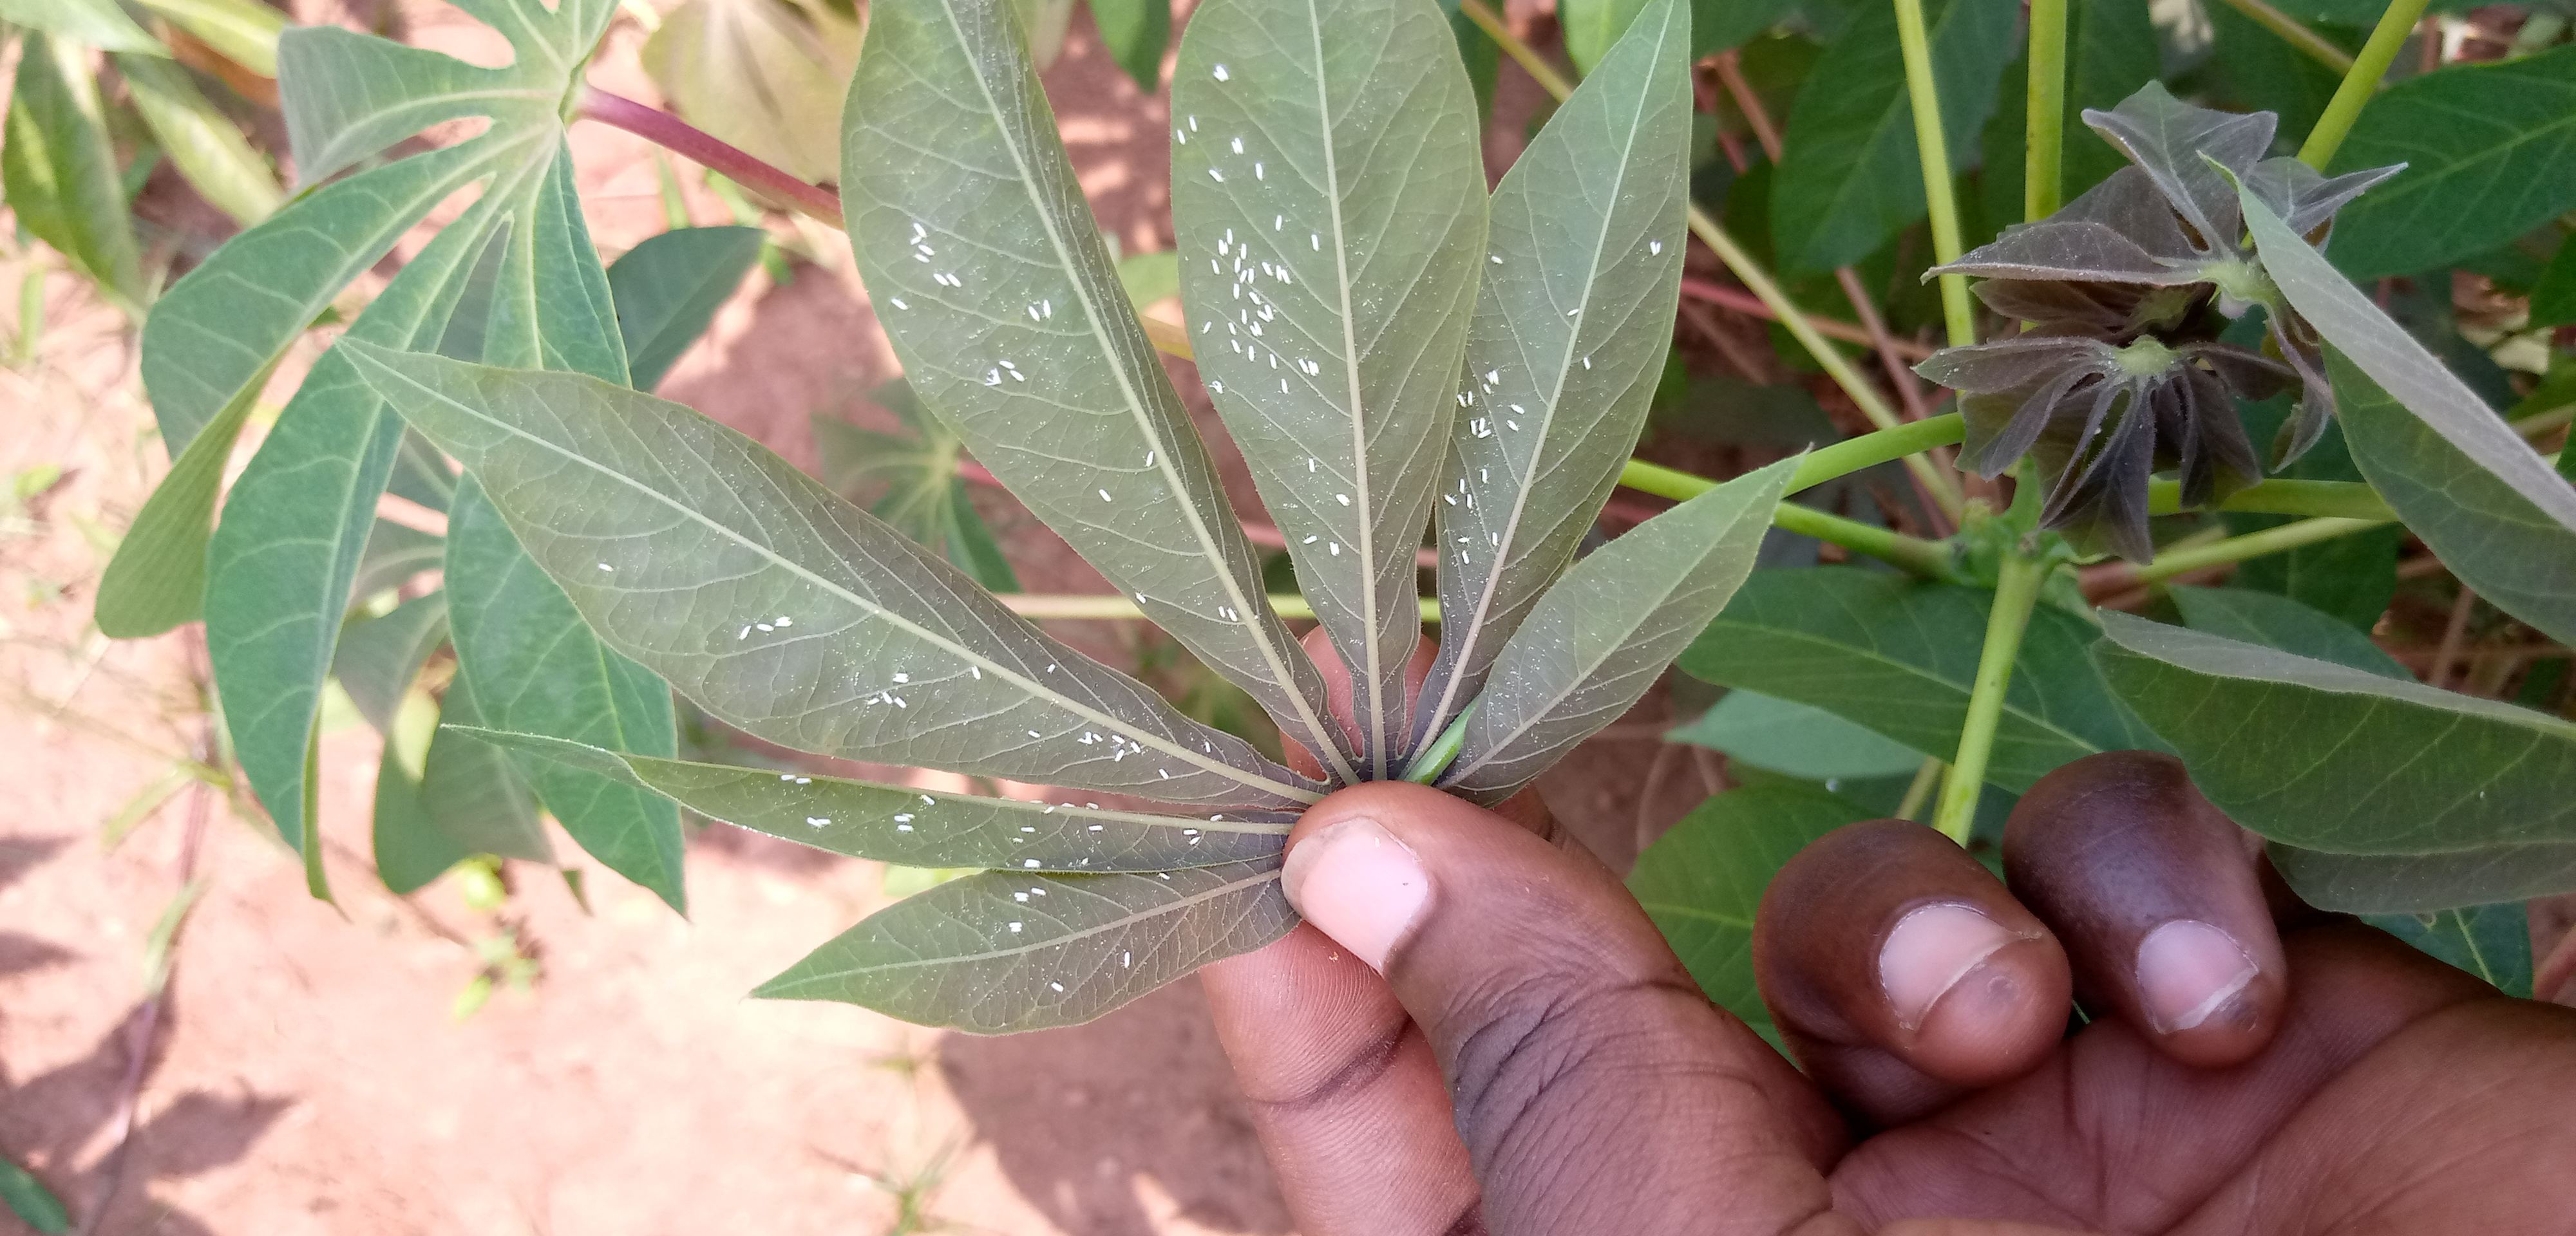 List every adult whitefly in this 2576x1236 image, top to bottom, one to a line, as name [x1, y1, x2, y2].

whitefly [1209, 59, 1234, 83]
whitefly [1188, 112, 1202, 136]
whitefly [1175, 127, 1188, 148]
whitefly [1234, 135, 1245, 156]
whitefly [1230, 138, 1239, 157]
whitefly [1254, 161, 1264, 183]
whitefly [1206, 166, 1224, 184]
whitefly [1272, 212, 1285, 234]
whitefly [909, 218, 930, 237]
whitefly [1224, 224, 1235, 245]
whitefly [1309, 231, 1323, 252]
whitefly [908, 235, 922, 247]
whitefly [1215, 236, 1229, 256]
whitefly [1238, 239, 1247, 261]
whitefly [1647, 239, 1663, 259]
whitefly [917, 241, 936, 255]
whitefly [910, 252, 931, 265]
whitefly [1488, 253, 1504, 266]
whitefly [1234, 254, 1243, 274]
whitefly [1209, 256, 1221, 277]
whitefly [1261, 259, 1274, 277]
whitefly [1276, 263, 1282, 285]
whitefly [1247, 265, 1256, 286]
whitefly [1238, 266, 1249, 286]
whitefly [1280, 267, 1293, 286]
whitefly [932, 269, 949, 288]
whitefly [945, 271, 963, 290]
whitefly [1231, 282, 1244, 301]
whitefly [1247, 289, 1265, 307]
whitefly [889, 295, 913, 311]
whitefly [1041, 297, 1054, 320]
whitefly [1027, 303, 1043, 323]
whitefly [1263, 303, 1278, 321]
whitefly [1564, 303, 1582, 319]
whitefly [1240, 307, 1248, 326]
whitefly [1254, 307, 1270, 323]
whitefly [1199, 317, 1213, 338]
whitefly [1252, 317, 1264, 337]
whitefly [1226, 318, 1240, 335]
whitefly [1247, 323, 1257, 338]
whitefly [1228, 337, 1242, 355]
whitefly [1246, 341, 1256, 362]
whitefly [1267, 351, 1280, 371]
whitefly [1580, 354, 1594, 371]
whitefly [1296, 355, 1309, 377]
whitefly [1308, 357, 1315, 377]
whitefly [998, 359, 1016, 370]
whitefly [1312, 360, 1323, 374]
whitefly [983, 364, 1004, 388]
whitefly [1481, 366, 1504, 388]
whitefly [1009, 368, 1028, 383]
whitefly [1280, 375, 1293, 396]
whitefly [1204, 377, 1226, 396]
whitefly [1481, 382, 1494, 395]
whitefly [1466, 386, 1475, 406]
whitefly [1455, 391, 1467, 409]
whitefly [1507, 399, 1526, 416]
whitefly [1477, 414, 1486, 431]
whitefly [1468, 417, 1477, 436]
whitefly [1505, 418, 1521, 434]
whitefly [1479, 428, 1493, 442]
whitefly [1142, 447, 1162, 471]
whitefly [1306, 453, 1318, 475]
whitefly [1479, 464, 1493, 485]
whitefly [1457, 476, 1467, 493]
whitefly [1094, 487, 1113, 504]
whitefly [1331, 489, 1356, 510]
whitefly [1465, 491, 1475, 510]
whitefly [1443, 492, 1459, 508]
whitefly [1490, 529, 1501, 551]
whitefly [1301, 531, 1321, 548]
whitefly [1454, 534, 1473, 546]
whitefly [1326, 539, 1346, 559]
whitefly [1459, 549, 1473, 566]
whitefly [594, 557, 617, 577]
whitefly [1132, 589, 1149, 604]
whitefly [1215, 604, 1227, 619]
whitefly [1226, 606, 1241, 623]
whitefly [772, 613, 793, 622]
whitefly [734, 620, 753, 644]
whitefly [754, 621, 775, 636]
whitefly [773, 621, 795, 628]
whitefly [967, 660, 987, 683]
whitefly [1043, 661, 1060, 677]
whitefly [893, 669, 909, 678]
whitefly [891, 677, 911, 686]
whitefly [879, 689, 895, 707]
whitefly [864, 695, 881, 710]
whitefly [892, 695, 910, 711]
whitefly [1024, 726, 1043, 740]
whitefly [1075, 729, 1092, 745]
whitefly [1109, 730, 1126, 745]
whitefly [1092, 731, 1105, 744]
whitefly [1128, 738, 1145, 755]
whitefly [1201, 738, 1215, 756]
whitefly [1111, 747, 1126, 766]
whitefly [1157, 766, 1171, 782]
whitefly [777, 771, 796, 782]
whitefly [795, 776, 814, 786]
whitefly [920, 792, 936, 808]
whitefly [1084, 800, 1101, 809]
whitefly [1058, 801, 1077, 810]
whitefly [1039, 803, 1056, 814]
whitefly [1207, 811, 1226, 823]
whitefly [892, 813, 911, 823]
whitefly [806, 816, 823, 830]
whitefly [815, 816, 832, 826]
whitefly [895, 823, 916, 835]
whitefly [1086, 823, 1106, 834]
whitefly [1019, 824, 1038, 834]
whitefly [1181, 825, 1199, 837]
whitefly [1010, 835, 1028, 847]
whitefly [1188, 836, 1203, 845]
whitefly [1079, 856, 1092, 867]
whitefly [1021, 857, 1043, 870]
whitefly [1157, 873, 1172, 881]
whitefly [1030, 884, 1048, 897]
whitefly [1010, 890, 1031, 897]
whitefly [1013, 895, 1030, 903]
whitefly [1004, 919, 1025, 927]
whitefly [1008, 926, 1024, 934]
whitefly [1121, 948, 1132, 971]
whitefly [1048, 978, 1067, 995]